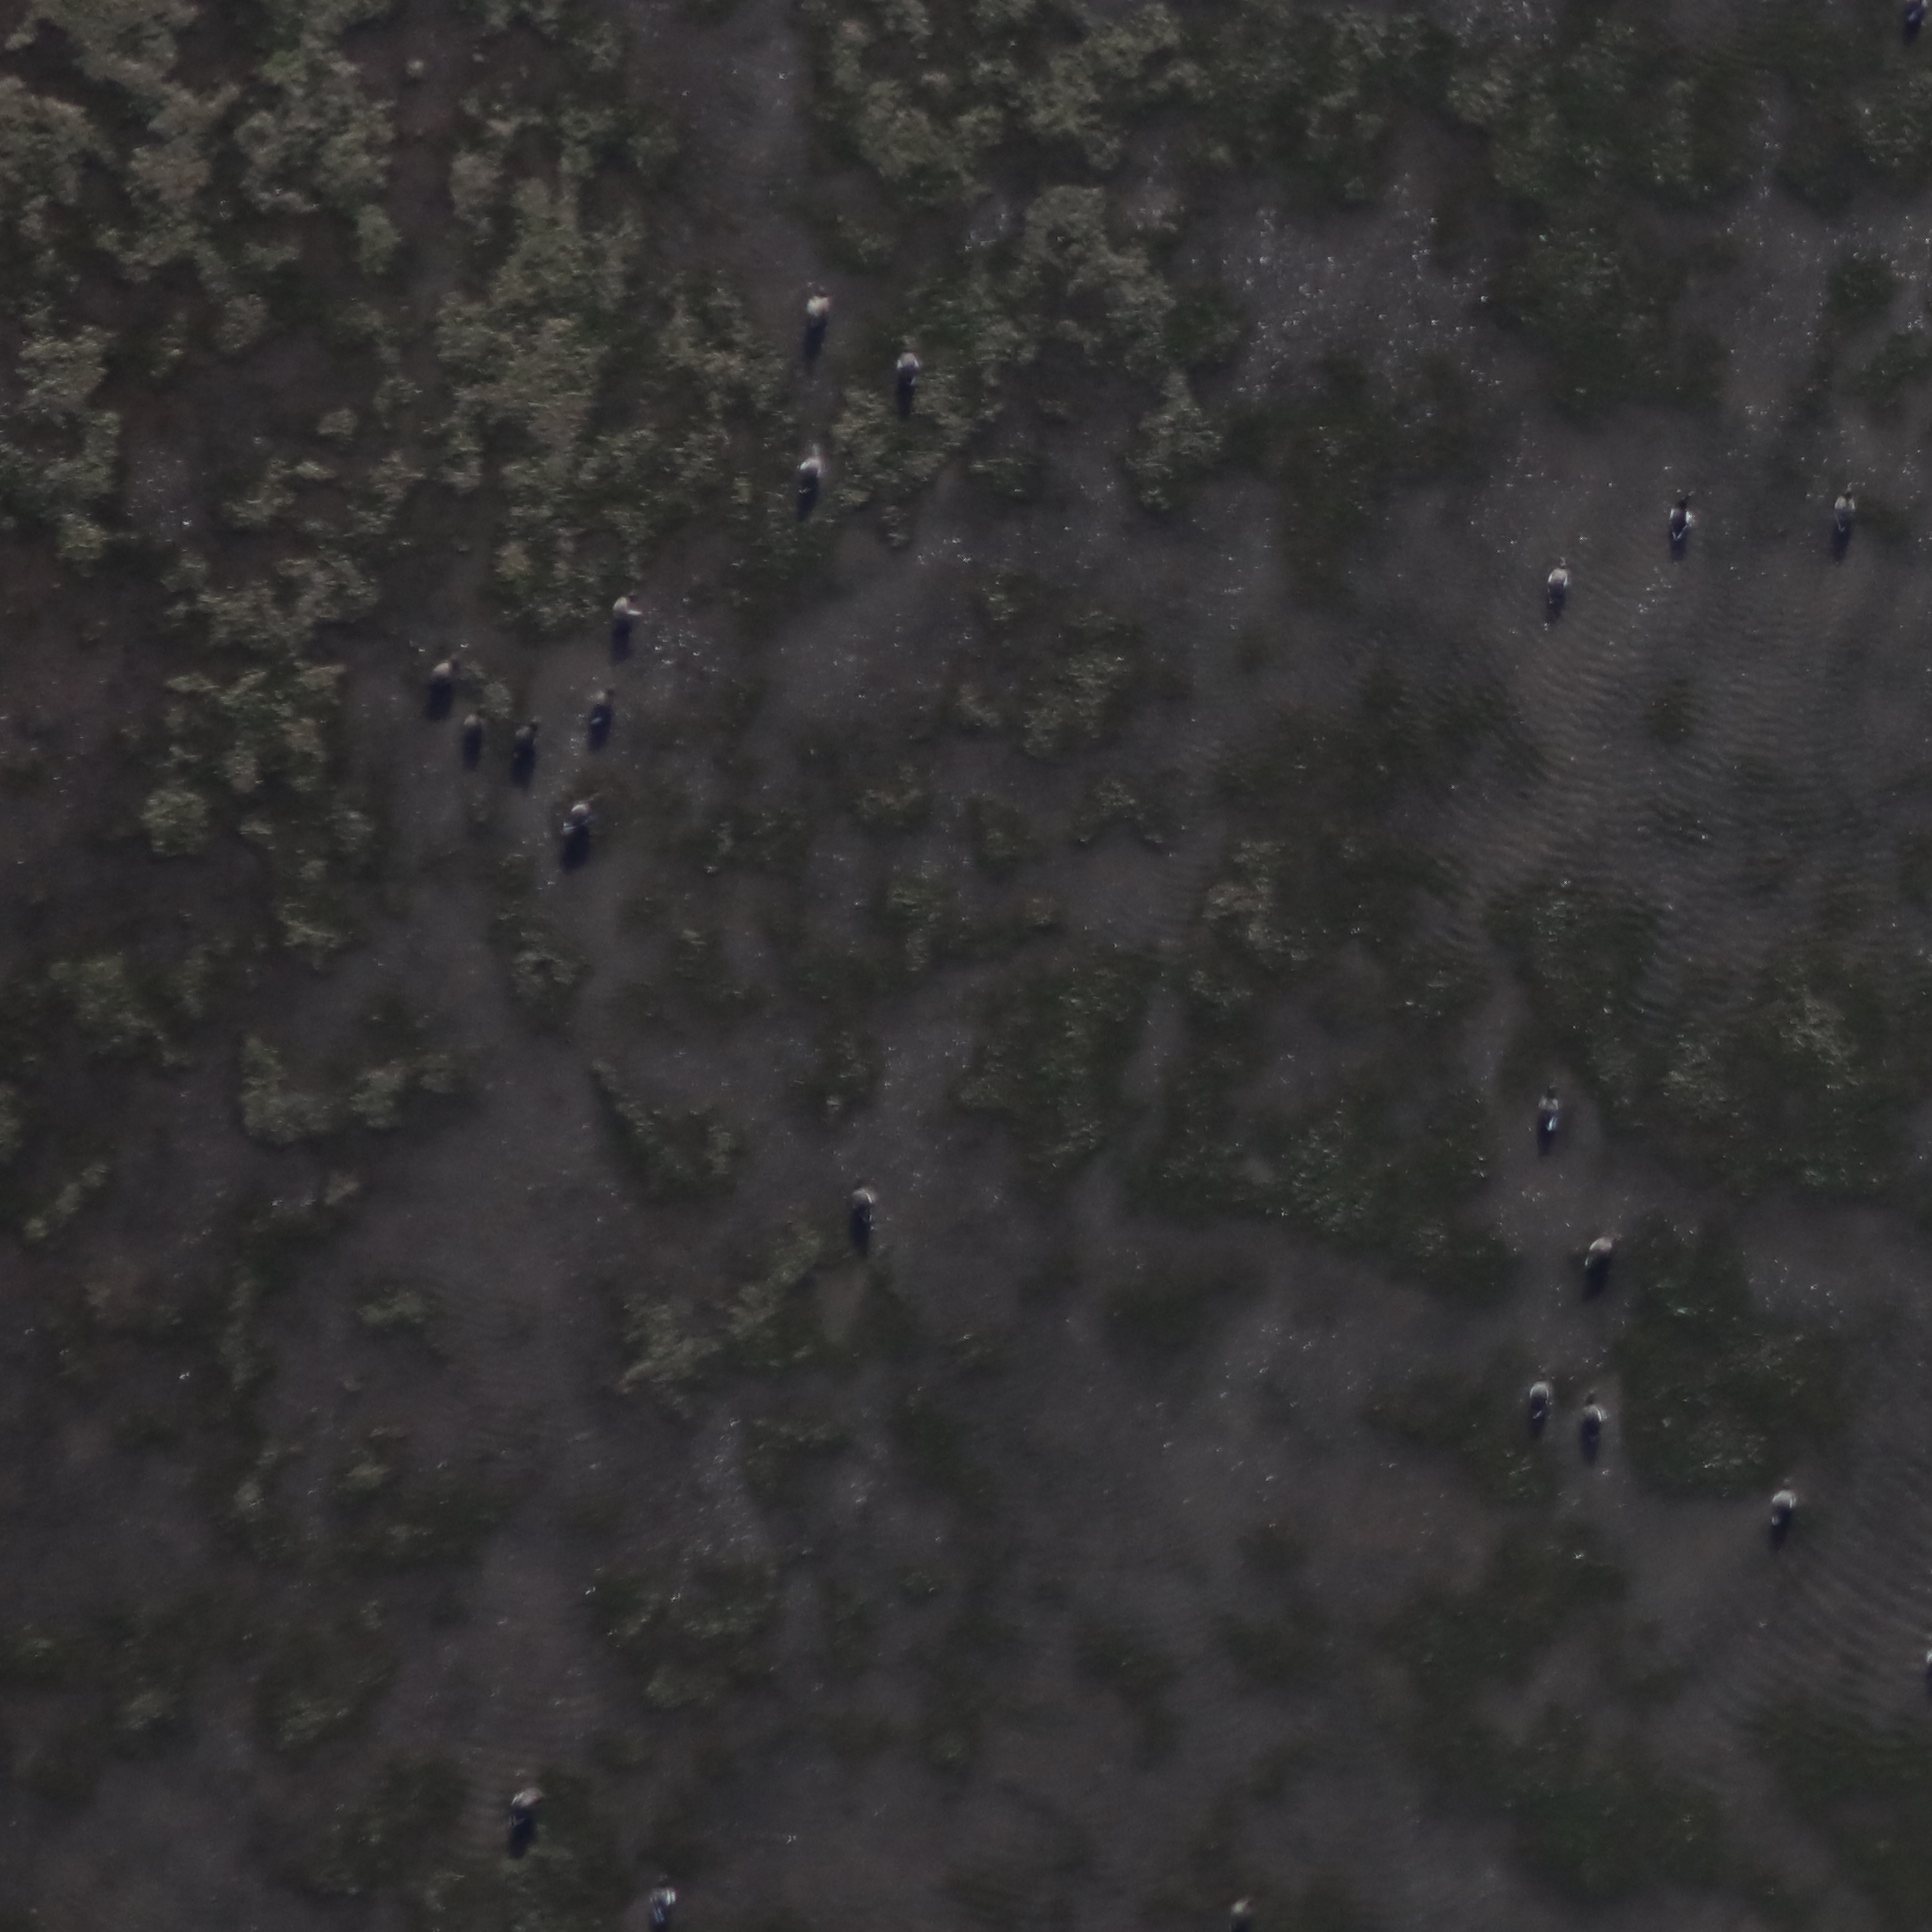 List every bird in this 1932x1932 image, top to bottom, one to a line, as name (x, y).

brant (1917, 9)
brant (815, 310)
brant (912, 369)
brant (816, 475)
brant (1839, 509)
brant (1681, 519)
brant (1564, 576)
brant (622, 610)
brant (447, 673)
brant (594, 702)
brant (530, 740)
brant (465, 741)
brant (572, 817)
brant (1552, 1109)
brant (857, 1202)
brant (1605, 1252)
brant (1532, 1389)
brant (1591, 1423)
brant (1784, 1502)
brant (524, 1812)
brant (657, 1898)
brant (1251, 1918)